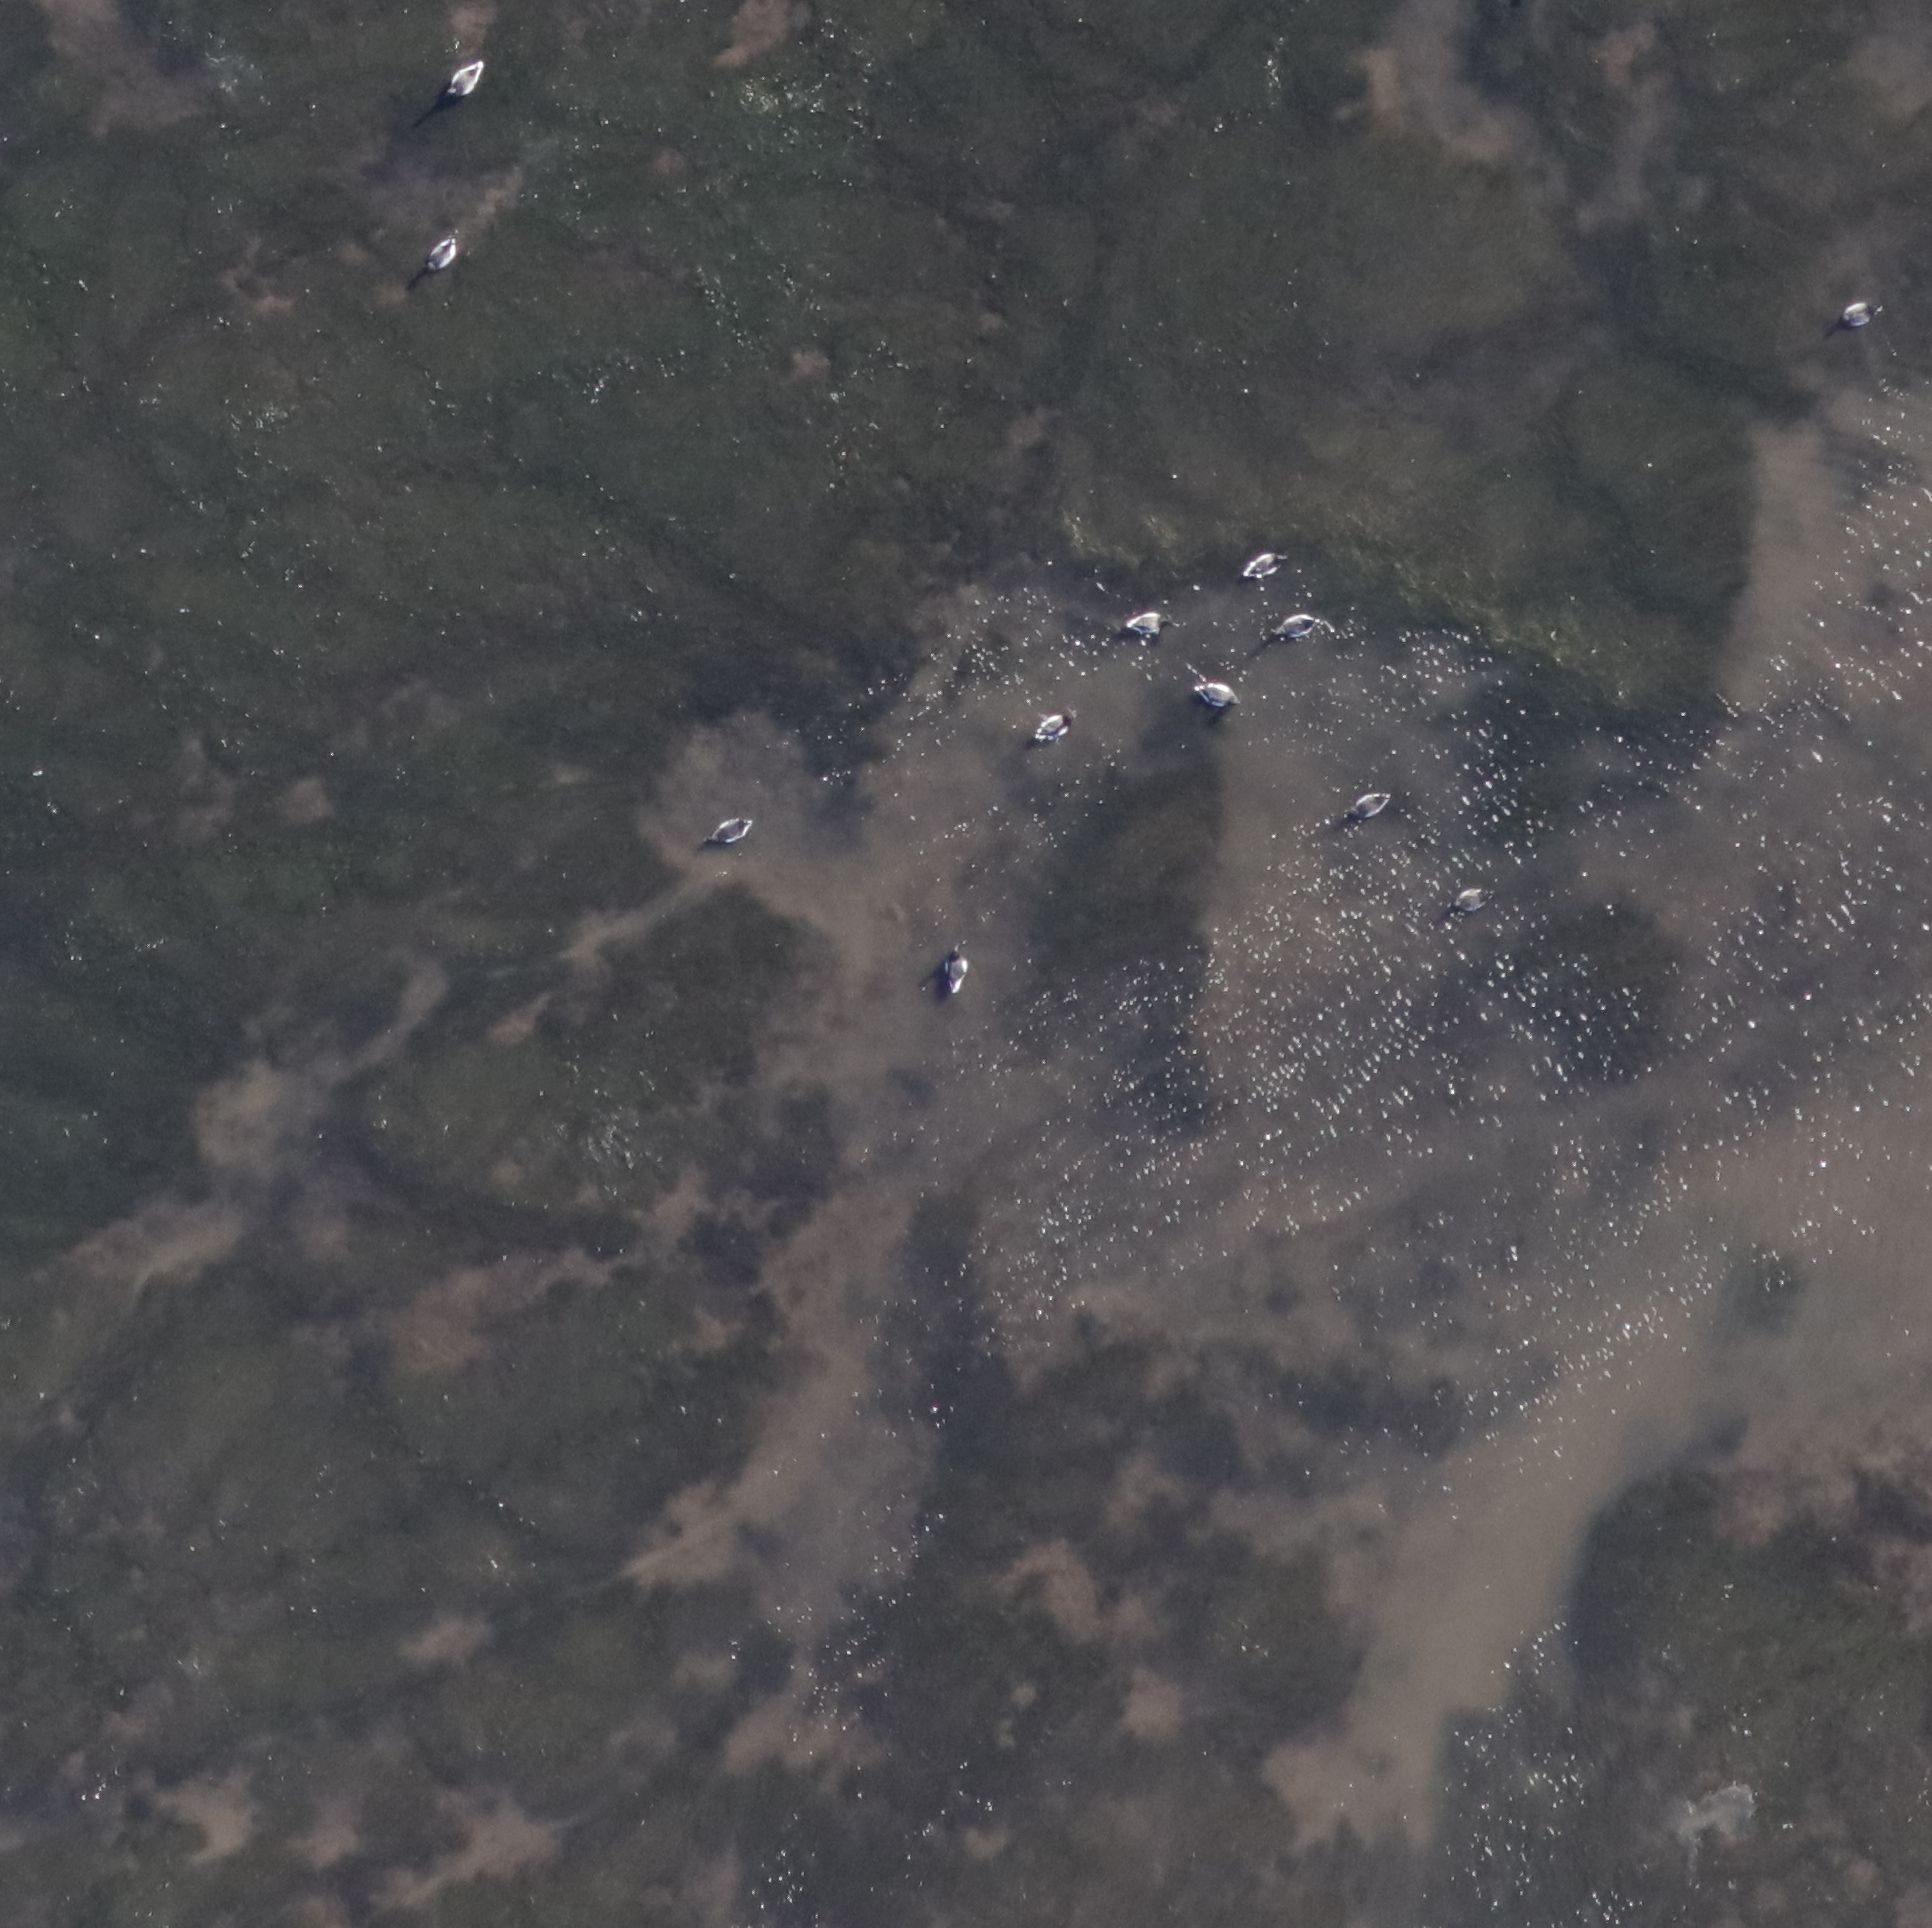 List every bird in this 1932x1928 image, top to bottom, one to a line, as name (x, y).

brant (465, 80)
brant (442, 256)
brant (1860, 314)
brant (1262, 566)
brant (1146, 622)
brant (1298, 628)
brant (1216, 695)
brant (1051, 728)
brant (1368, 806)
brant (730, 832)
brant (1472, 901)
brant (955, 969)